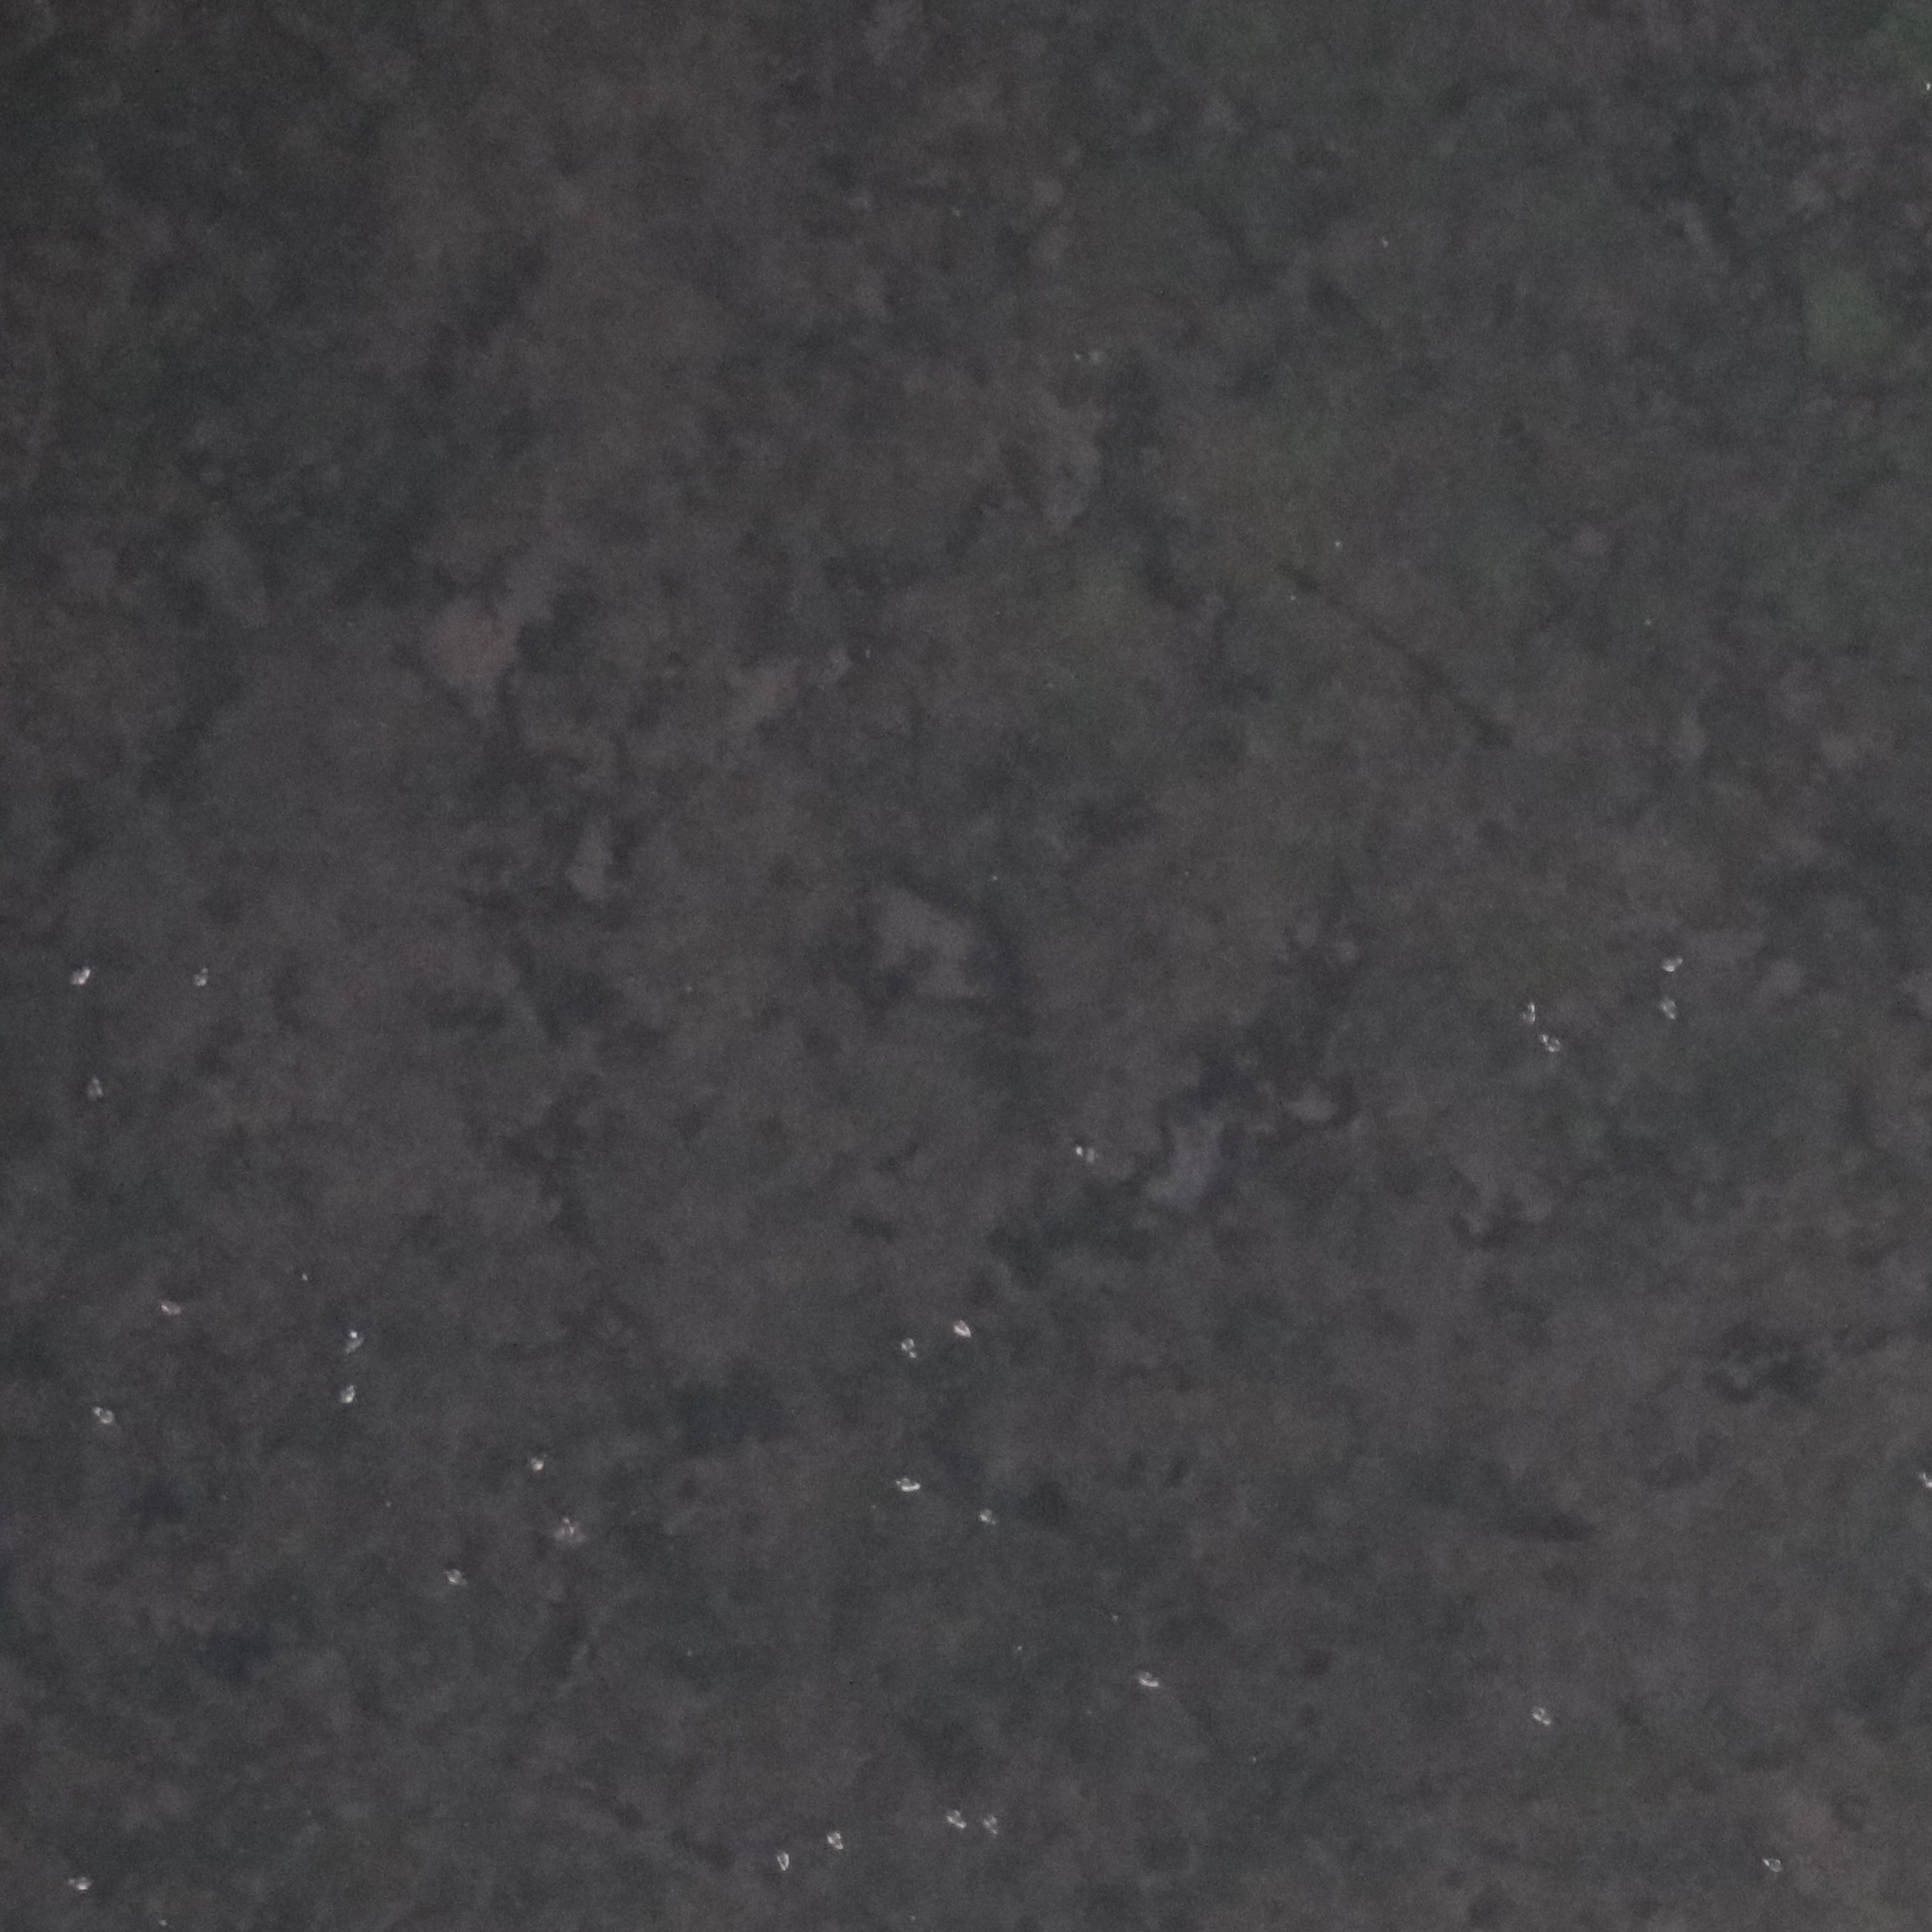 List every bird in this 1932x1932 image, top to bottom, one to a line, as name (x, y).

brant (1674, 964)
brant (81, 975)
brant (201, 978)
brant (1671, 1007)
brant (1528, 1017)
brant (1548, 1044)
brant (96, 1088)
brant (1087, 1153)
brant (168, 1307)
brant (962, 1324)
brant (354, 1344)
brant (908, 1347)
brant (344, 1398)
brant (104, 1415)
brant (542, 1467)
brant (1931, 1480)
brant (906, 1484)
brant (990, 1518)
brant (571, 1528)
brant (454, 1576)
brant (1153, 1675)
brant (1538, 1715)
brant (952, 1818)
brant (984, 1825)
brant (834, 1839)
brant (783, 1860)
brant (1776, 1866)
brant (81, 1883)